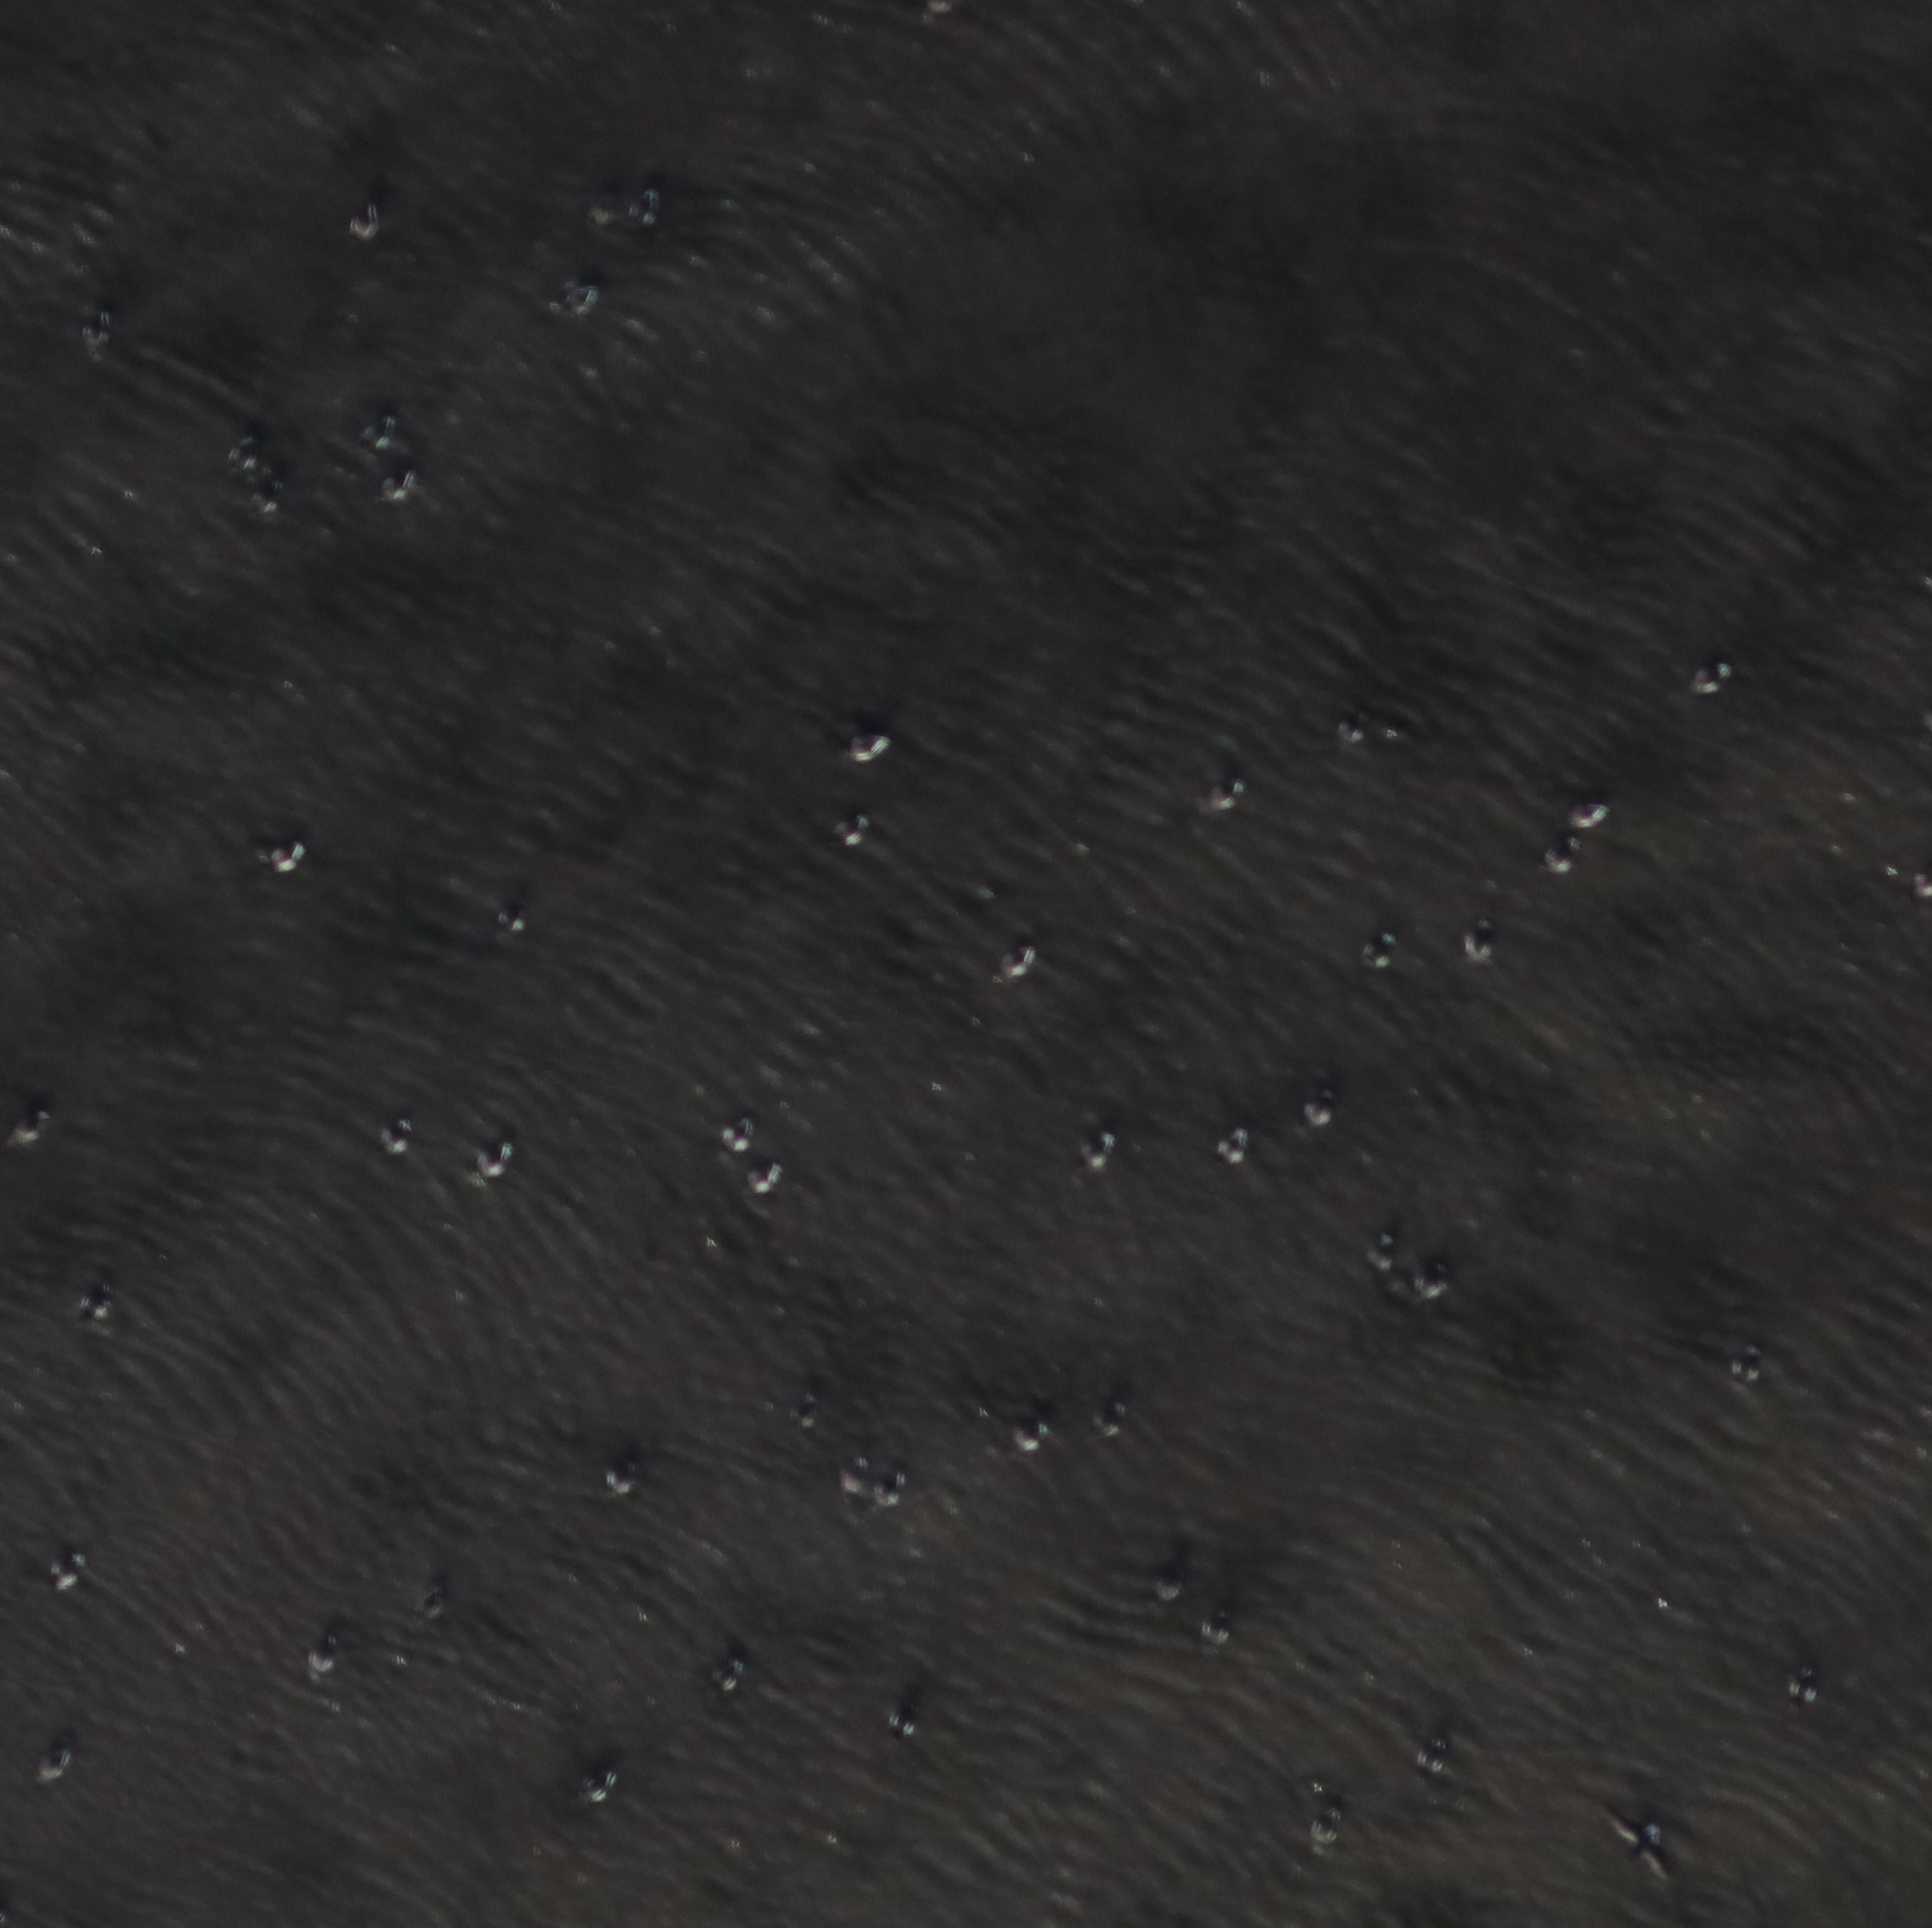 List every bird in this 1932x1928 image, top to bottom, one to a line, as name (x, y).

brant (934, 7)
brant (644, 208)
brant (361, 226)
brant (580, 292)
brant (100, 325)
brant (376, 432)
brant (244, 455)
brant (392, 486)
brant (265, 499)
brant (1717, 677)
brant (1359, 736)
brant (864, 752)
brant (1224, 791)
brant (1583, 815)
brant (850, 827)
brant (283, 852)
brant (1570, 853)
brant (1929, 873)
brant (513, 926)
brant (1474, 939)
brant (1385, 952)
brant (1013, 962)
brant (1317, 1111)
brant (28, 1129)
brant (397, 1142)
brant (736, 1143)
brant (1235, 1147)
brant (1100, 1151)
brant (496, 1167)
brant (765, 1179)
brant (1387, 1254)
brant (1434, 1284)
brant (101, 1312)
brant (1750, 1370)
brant (1107, 1423)
brant (1034, 1432)
brant (617, 1479)
brant (847, 1480)
brant (892, 1494)
brant (71, 1575)
brant (1169, 1593)
brant (426, 1602)
brant (1225, 1636)
brant (327, 1654)
brant (733, 1674)
brant (1802, 1683)
brant (902, 1731)
brant (1432, 1749)
brant (54, 1763)
brant (602, 1784)
brant (1329, 1829)
brant (1646, 1848)